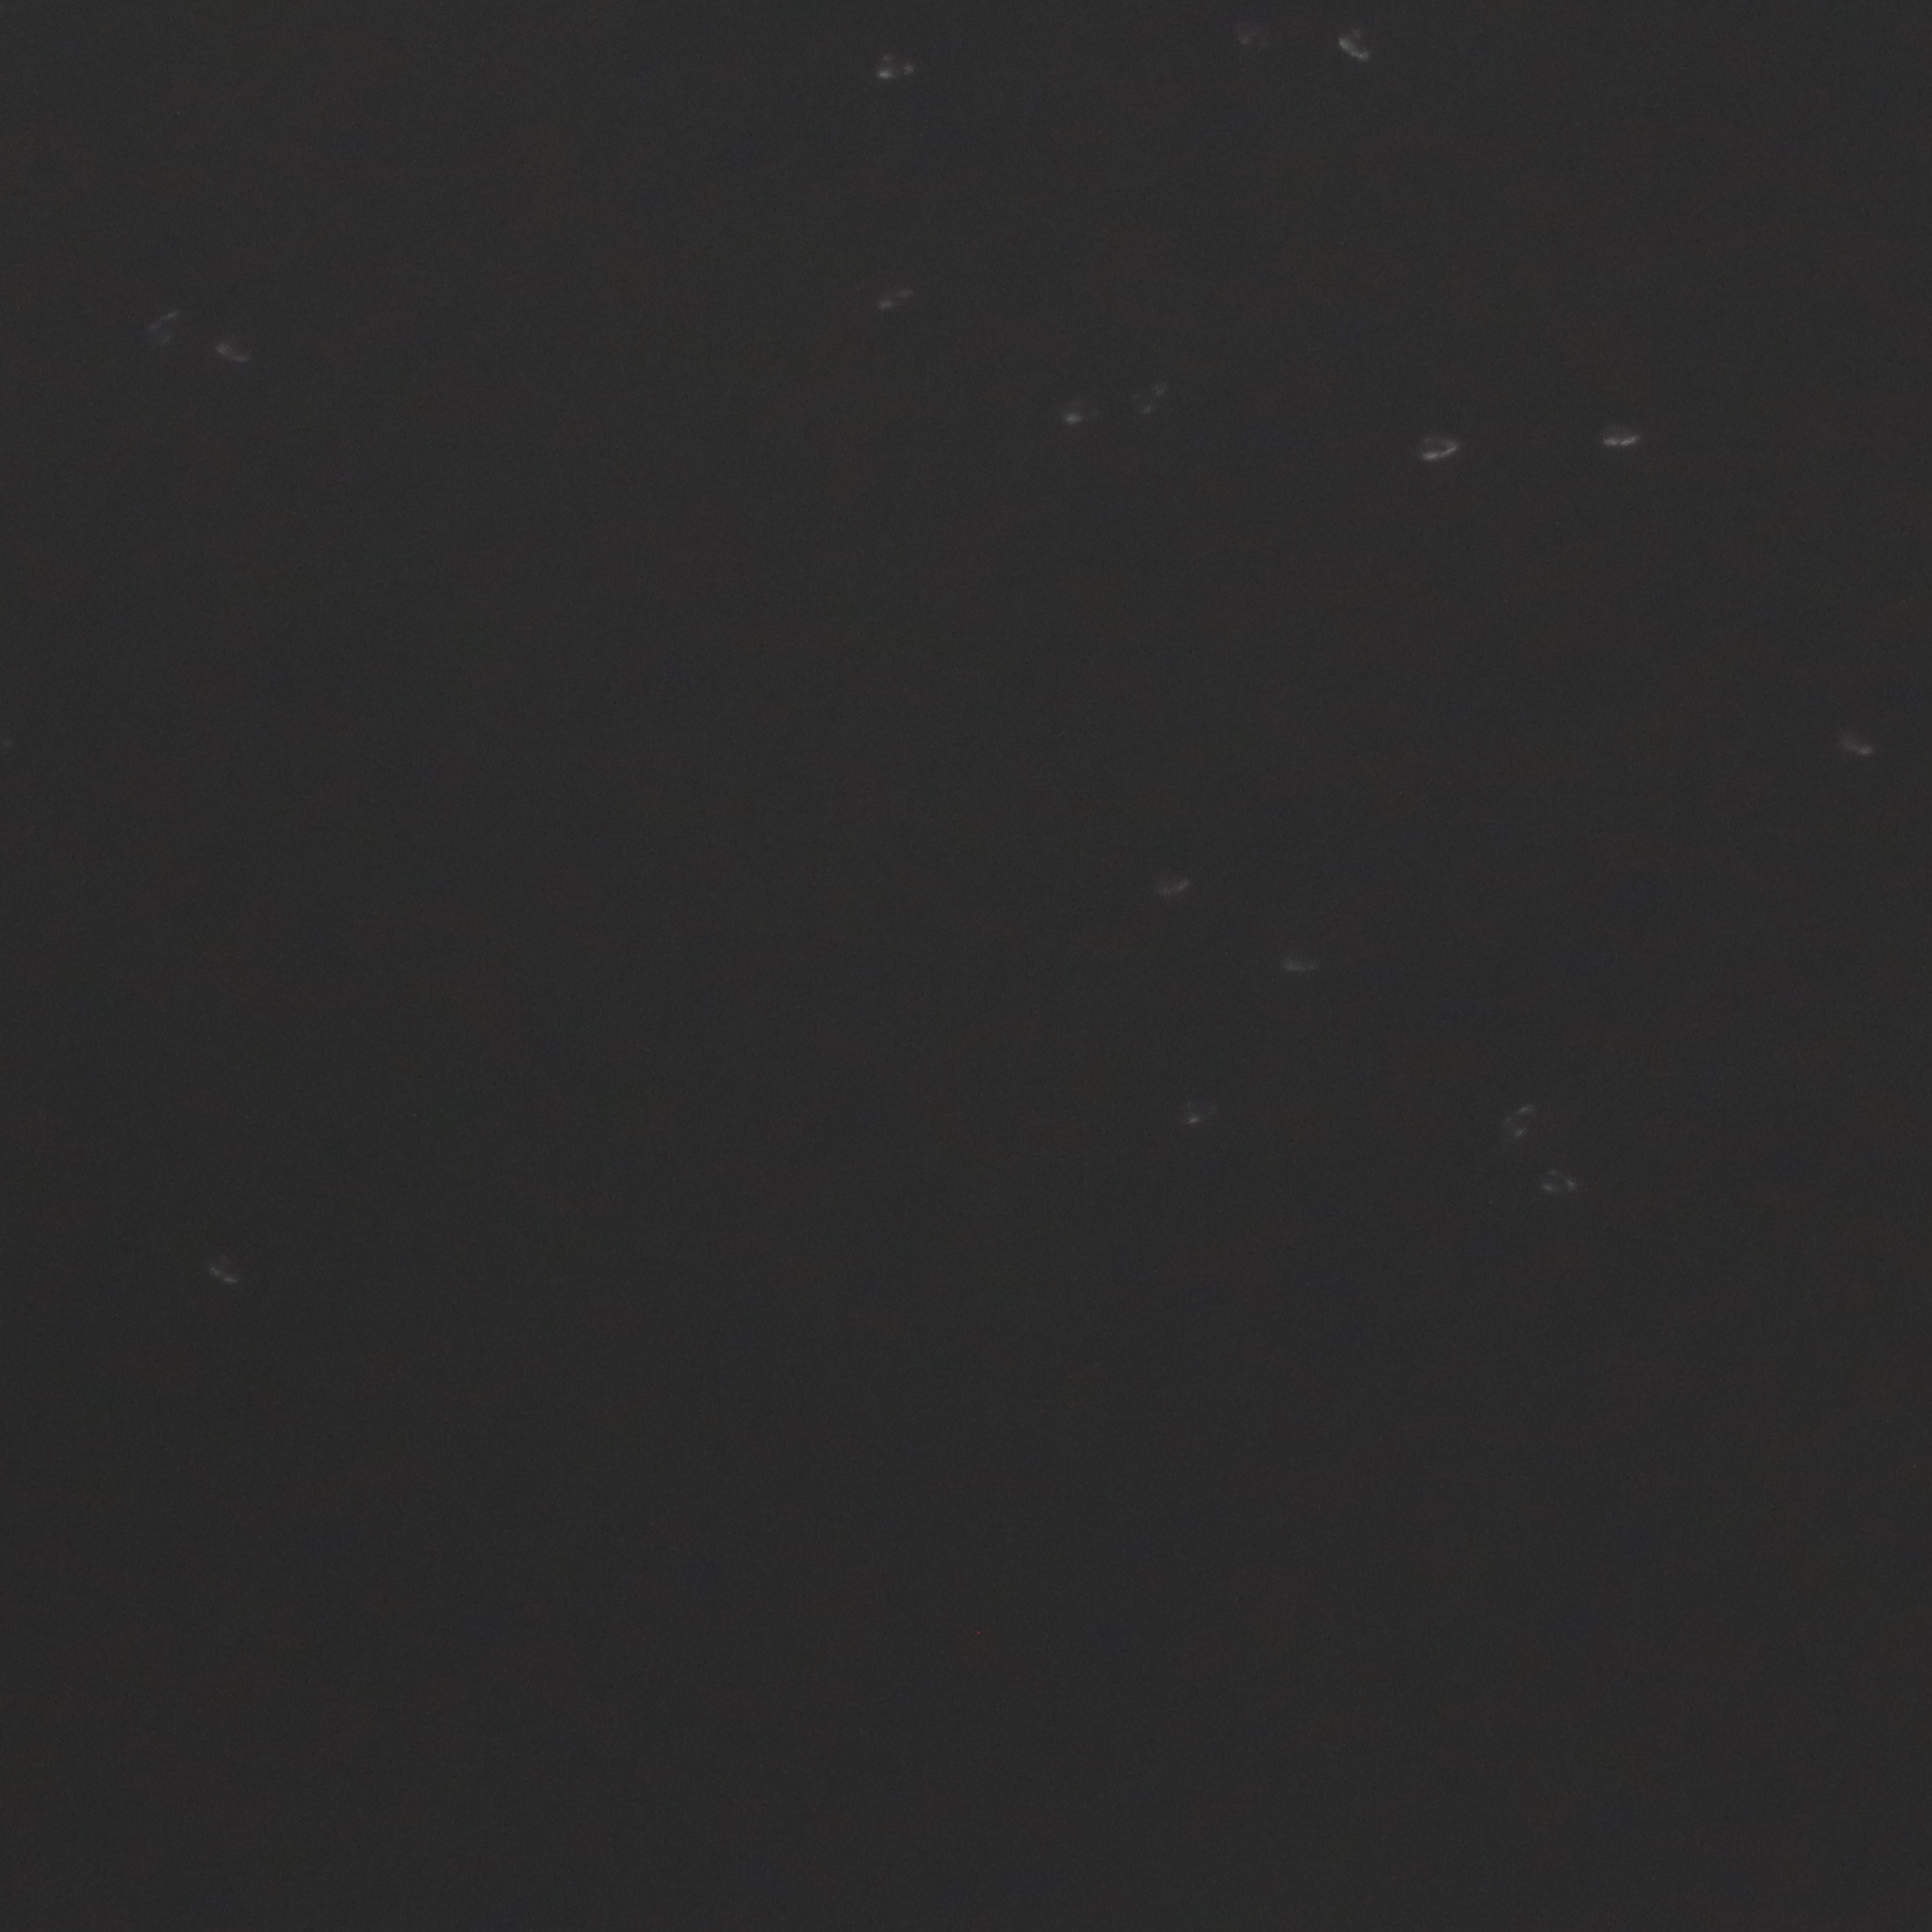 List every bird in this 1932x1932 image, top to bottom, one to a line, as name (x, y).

brant (1255, 32)
brant (1353, 38)
brant (890, 69)
brant (883, 300)
brant (161, 327)
brant (228, 350)
brant (1144, 396)
brant (1075, 413)
brant (1623, 435)
brant (1436, 451)
brant (1857, 745)
brant (1169, 874)
brant (1300, 962)
brant (1200, 1110)
brant (1520, 1125)
brant (1556, 1182)
brant (228, 1269)